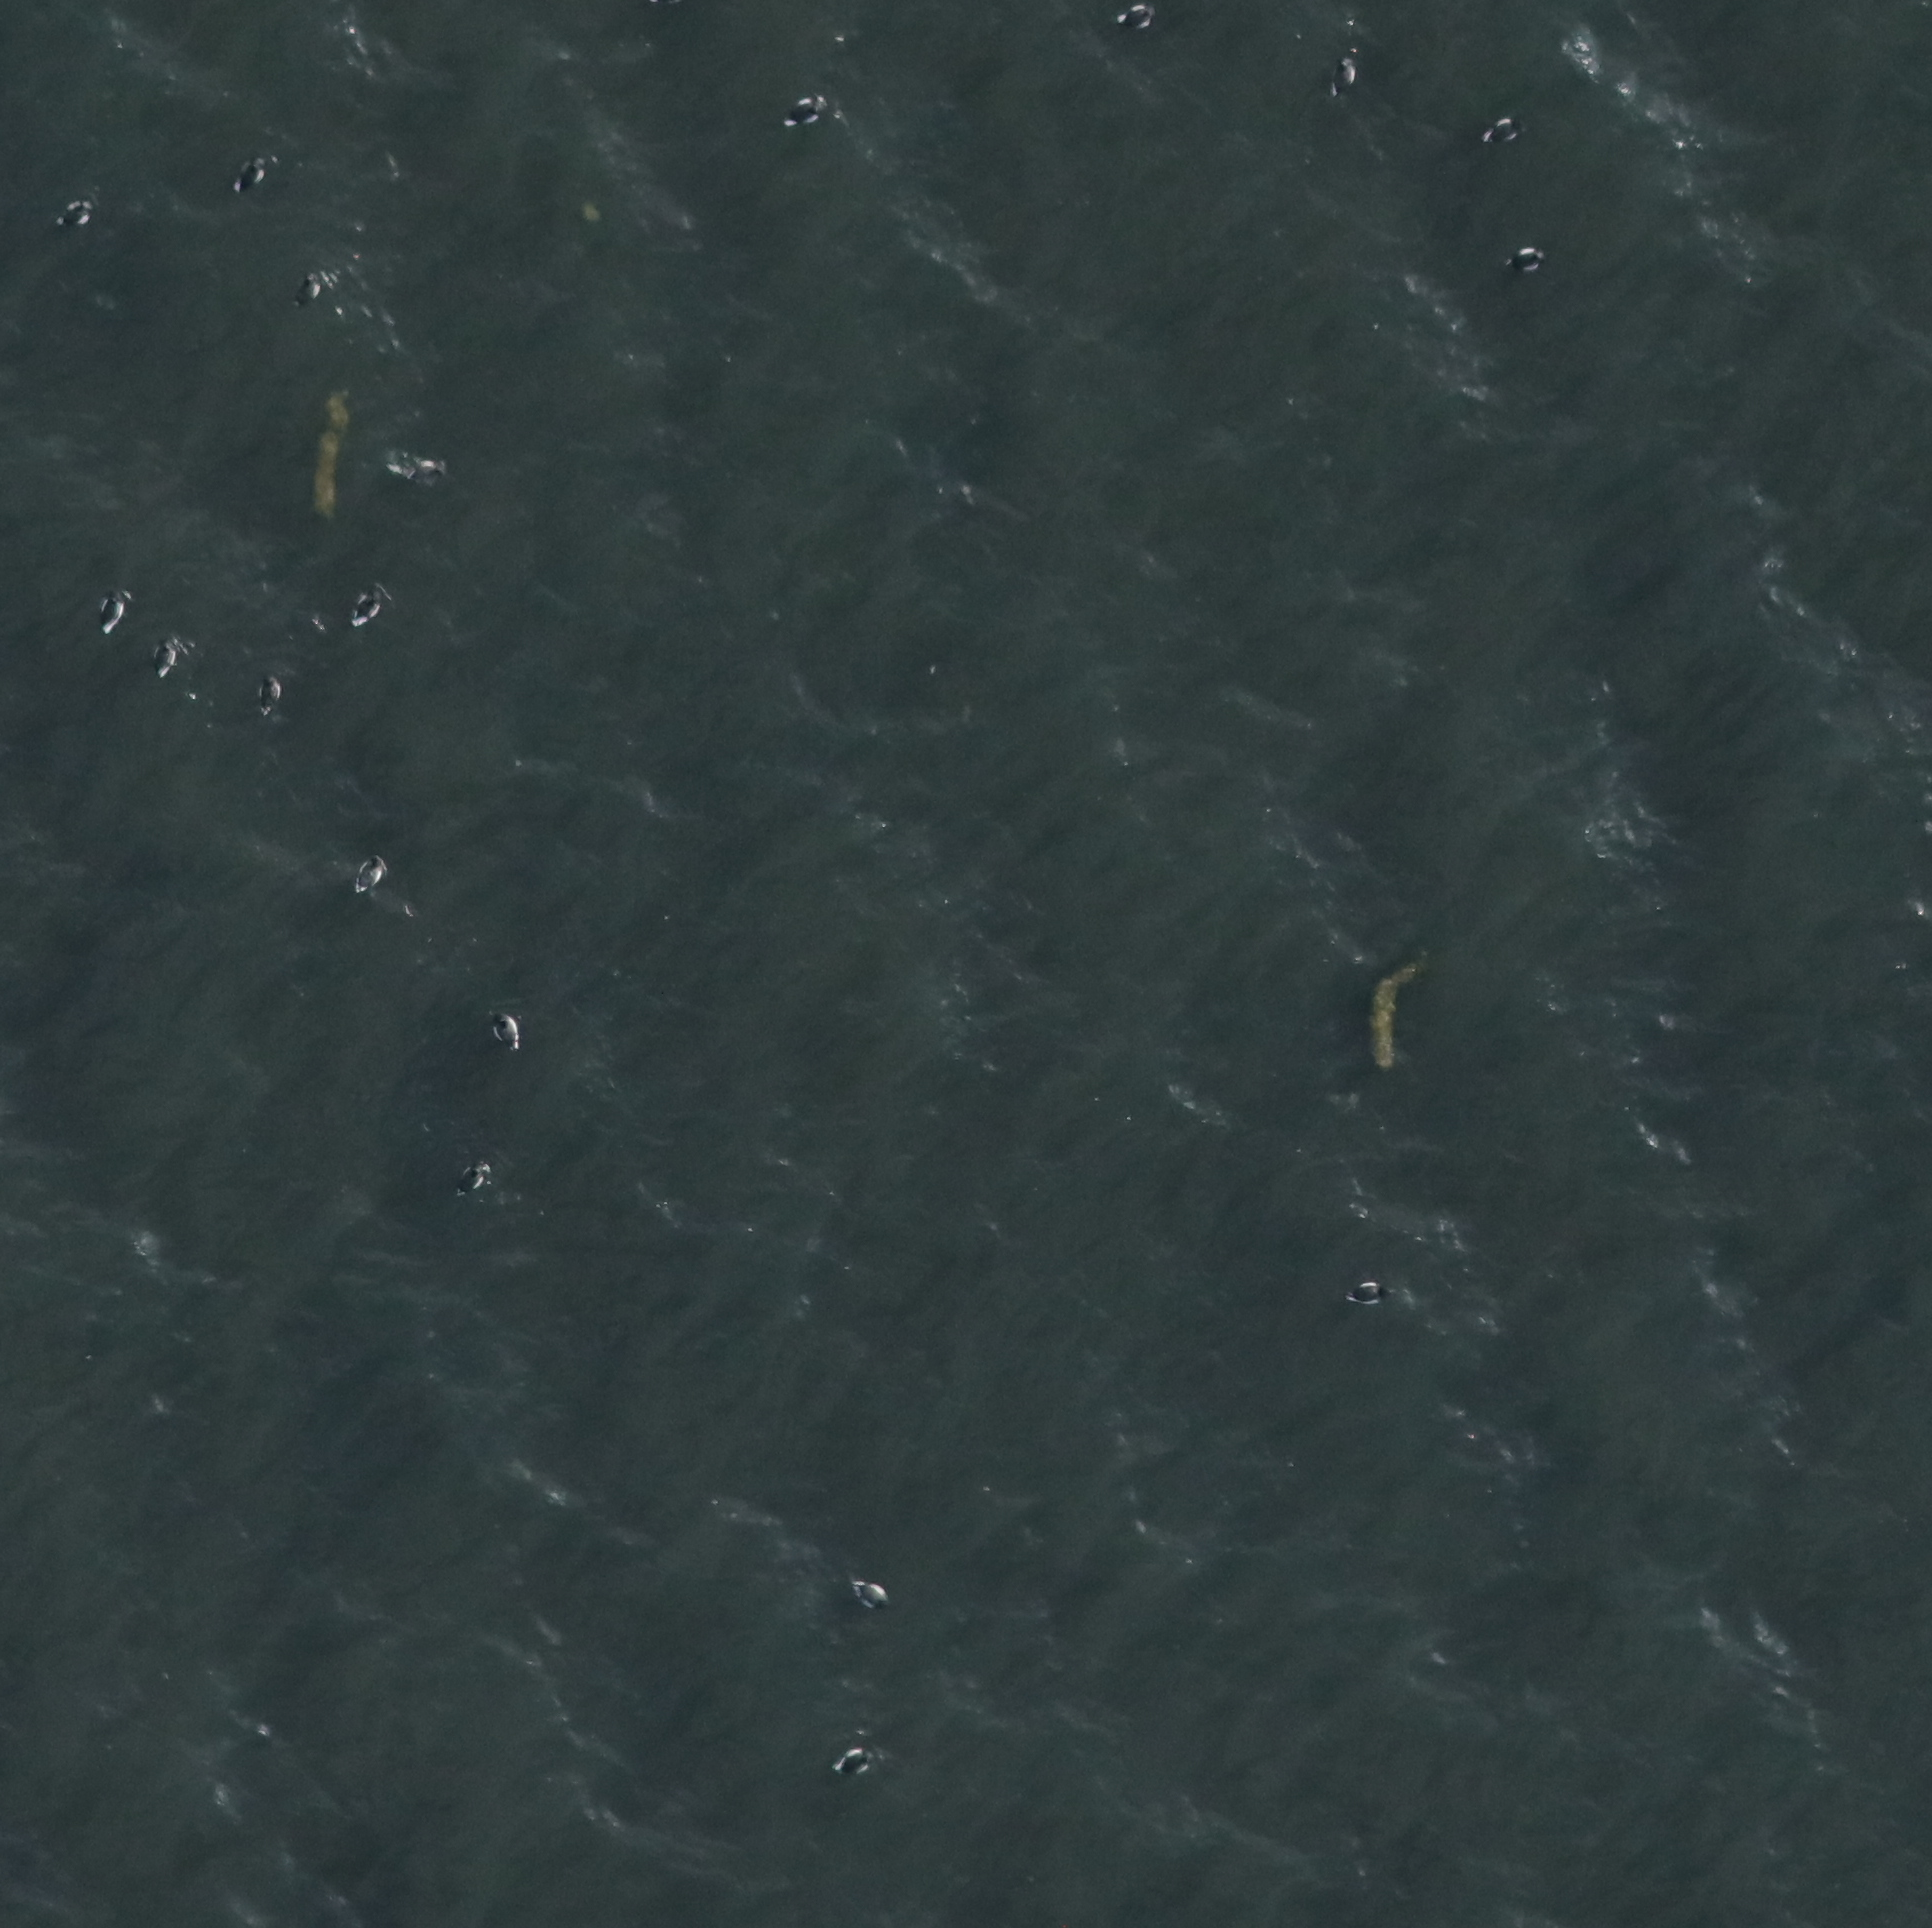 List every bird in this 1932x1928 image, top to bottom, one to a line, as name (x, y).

brant (1136, 17)
brant (1341, 76)
brant (805, 112)
brant (1501, 131)
brant (251, 175)
brant (75, 215)
brant (1526, 261)
brant (310, 295)
brant (428, 474)
brant (367, 606)
brant (110, 608)
brant (166, 657)
brant (270, 695)
brant (369, 875)
brant (505, 1031)
brant (471, 1176)
brant (1369, 1295)
brant (869, 1595)
brant (855, 1759)